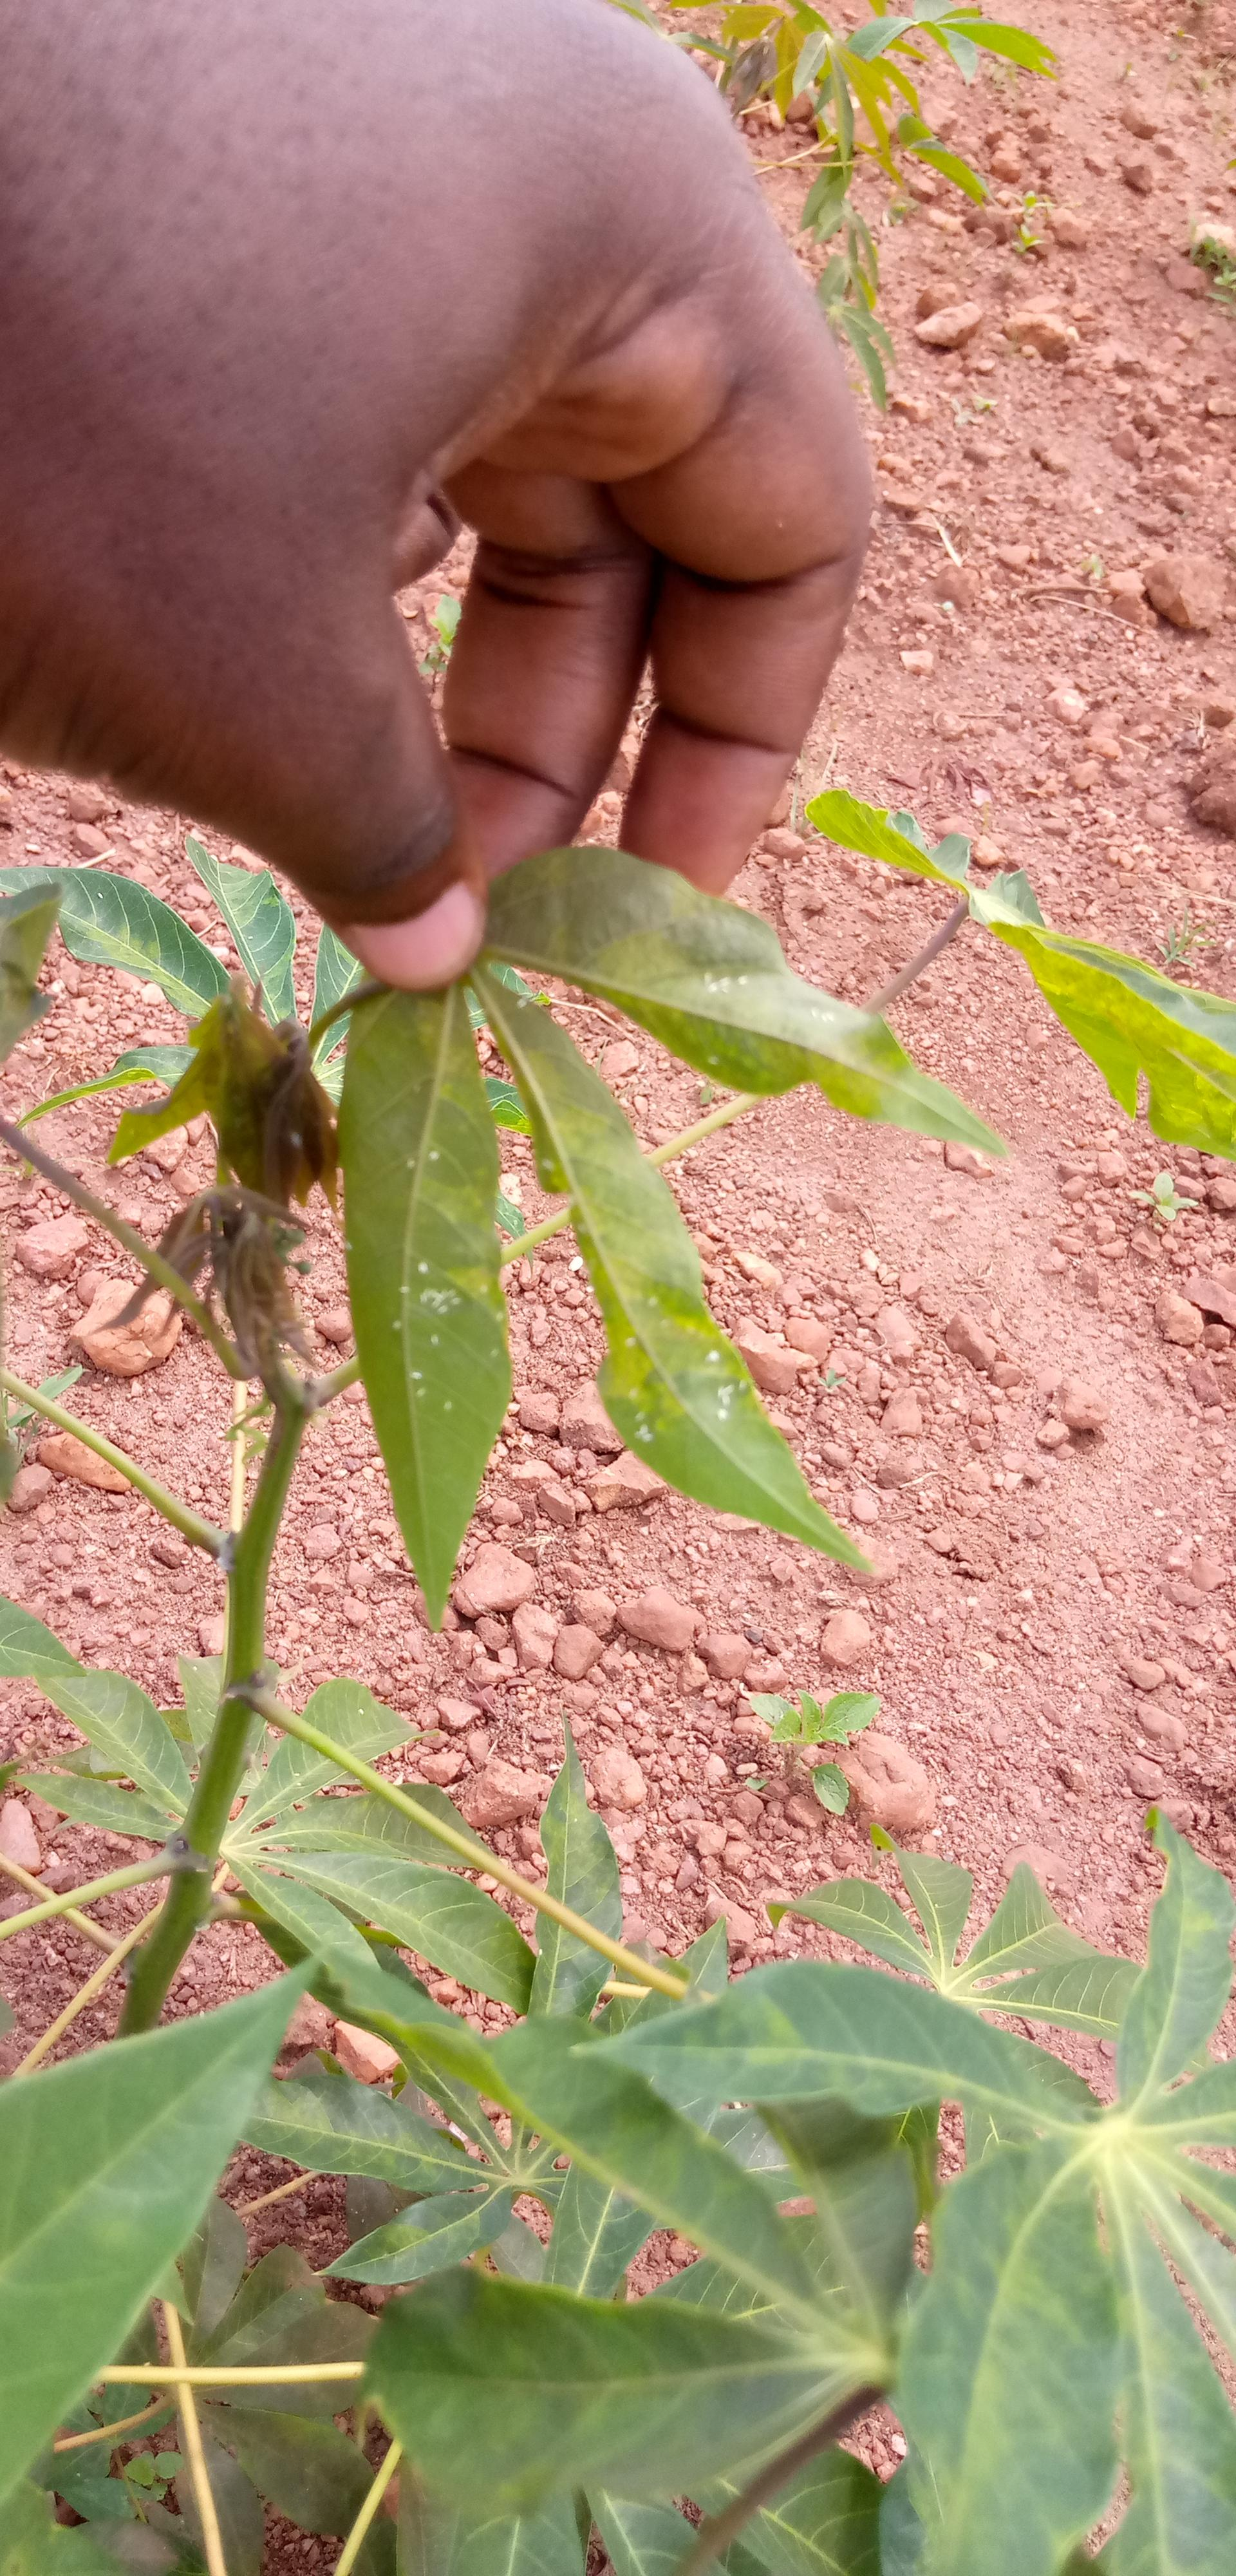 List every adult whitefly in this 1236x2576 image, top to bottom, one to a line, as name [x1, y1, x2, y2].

whitefly [192, 1665, 198, 1672]
whitefly [357, 1707, 366, 1716]
whitefly [293, 1772, 301, 1778]
whitefly [296, 1781, 303, 1788]